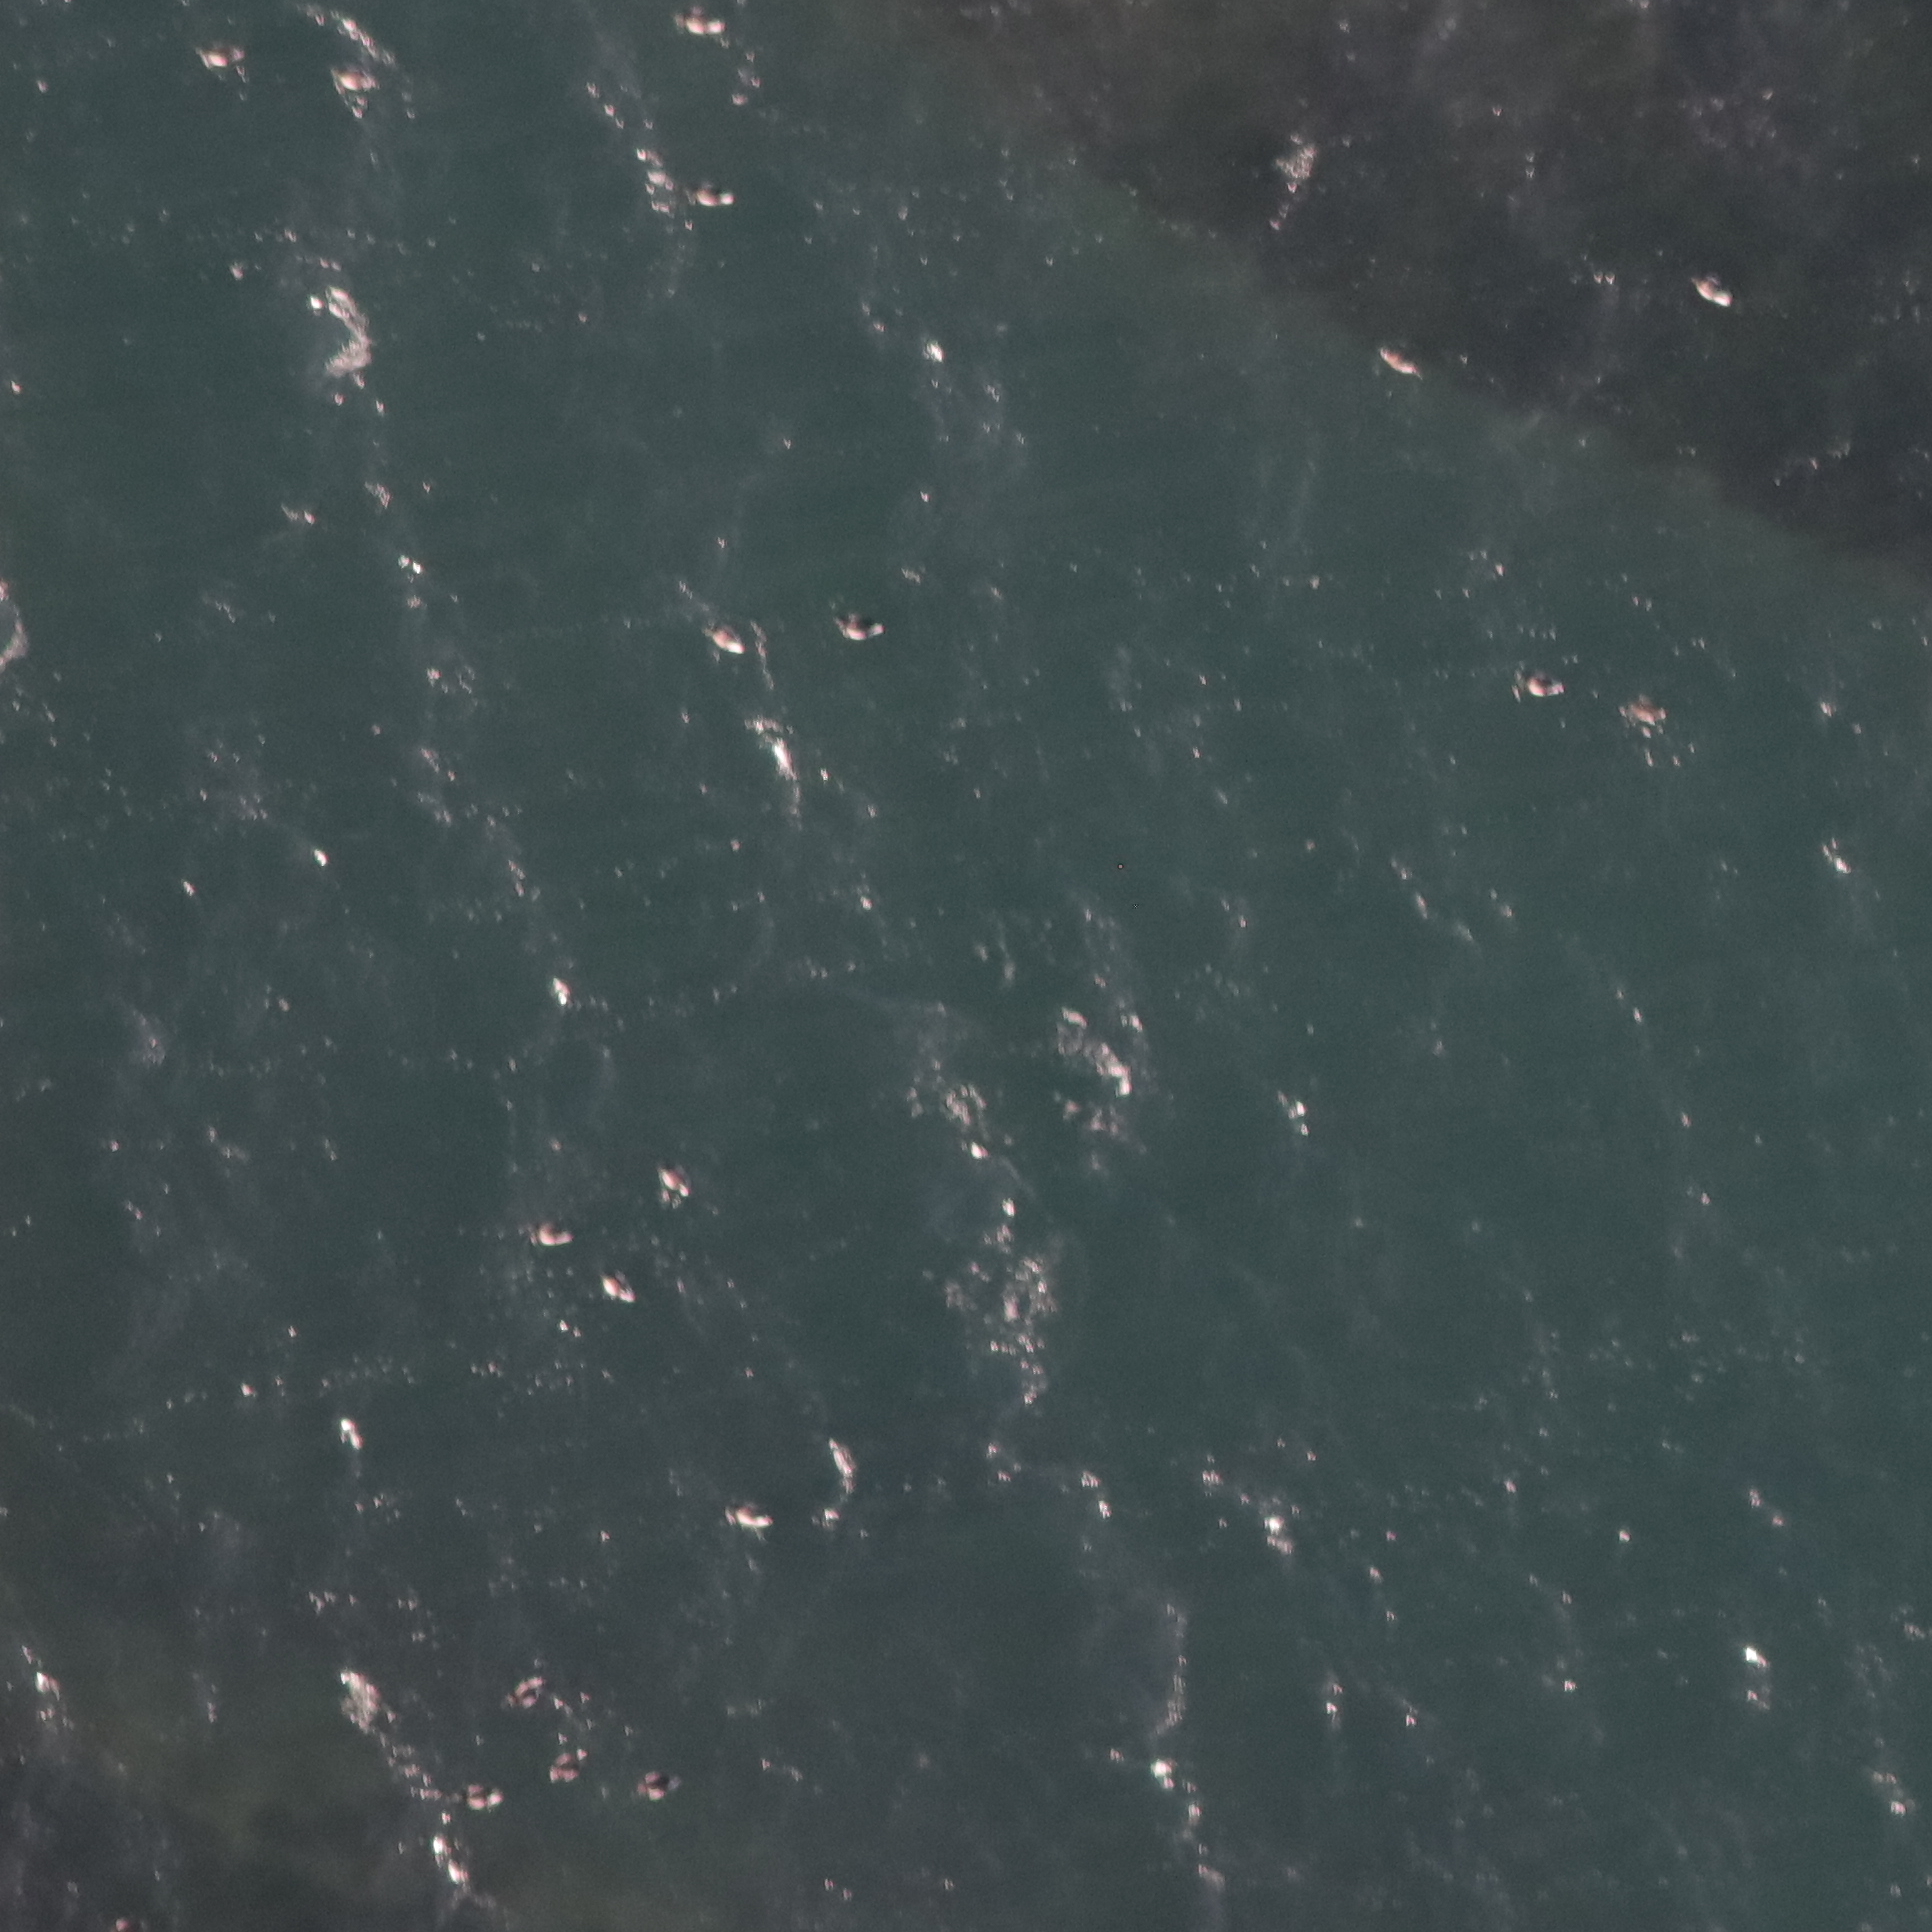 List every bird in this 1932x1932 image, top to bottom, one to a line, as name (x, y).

brant (698, 21)
brant (217, 53)
brant (349, 78)
brant (710, 193)
brant (1716, 293)
brant (1399, 356)
brant (854, 626)
brant (723, 636)
brant (1543, 689)
brant (1644, 714)
brant (675, 1179)
brant (550, 1229)
brant (619, 1284)
brant (747, 1511)
brant (527, 1694)
brant (567, 1769)
brant (656, 1789)
brant (483, 1795)
brant (441, 1843)
brant (123, 1931)